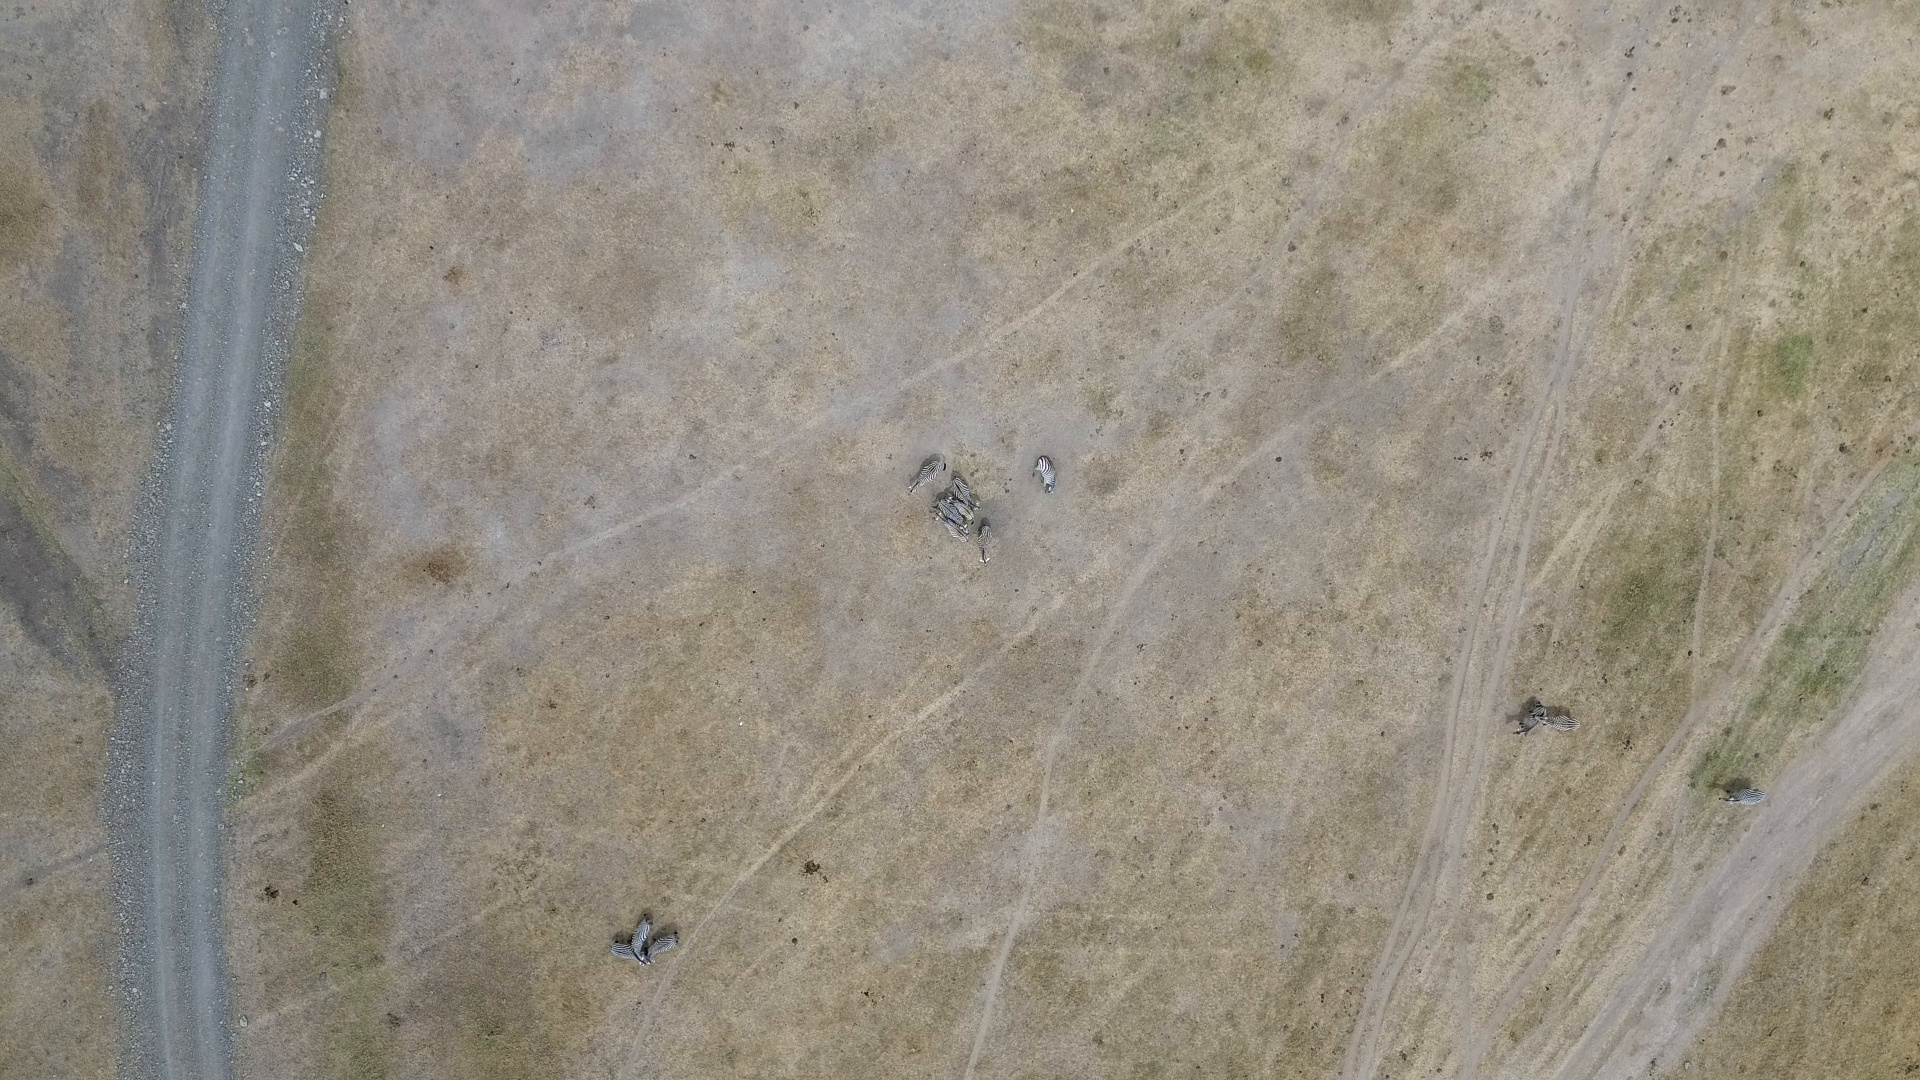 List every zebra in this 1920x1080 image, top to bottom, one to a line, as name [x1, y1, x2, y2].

zebra [1036, 458, 1056, 492]
zebra [909, 459, 939, 492]
zebra [953, 477, 983, 509]
zebra [946, 496, 975, 519]
zebra [939, 498, 970, 535]
zebra [934, 512, 969, 542]
zebra [978, 524, 994, 565]
zebra [1522, 711, 1576, 735]
zebra [1720, 788, 1766, 806]
zebra [629, 919, 652, 956]
zebra [646, 936, 676, 962]
zebra [610, 941, 640, 962]
zebra [620, 942, 649, 964]